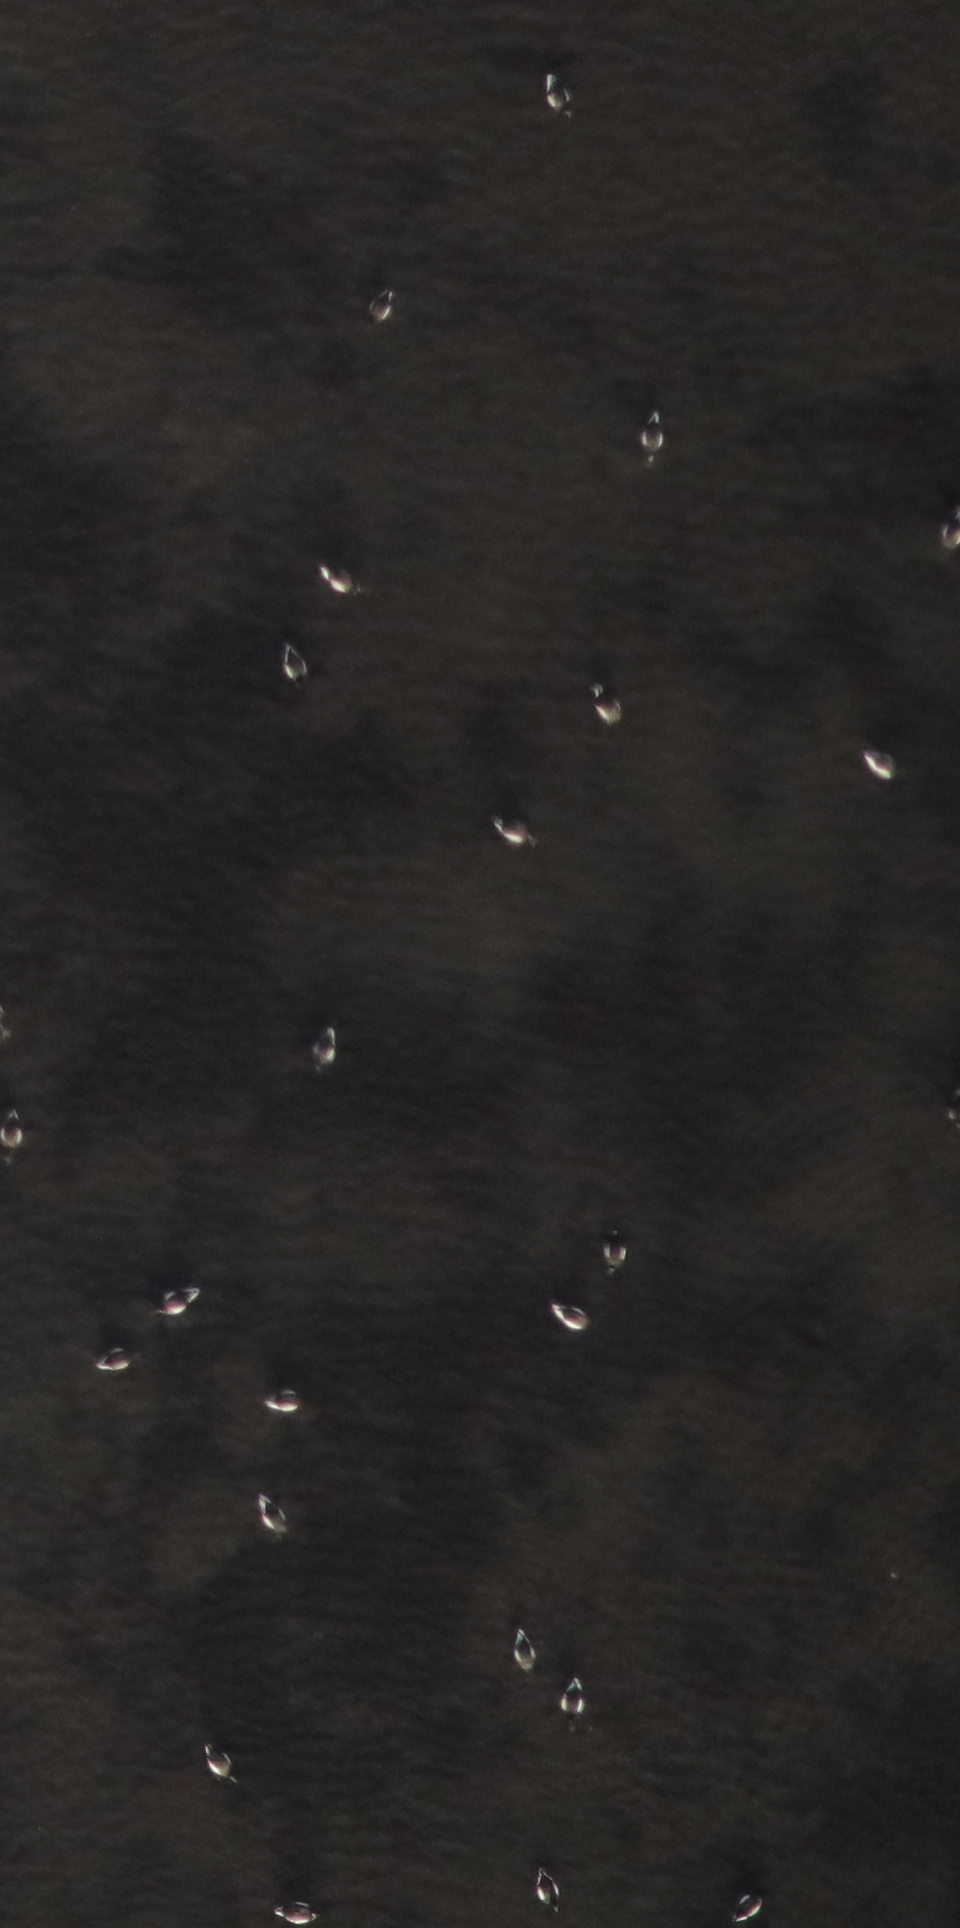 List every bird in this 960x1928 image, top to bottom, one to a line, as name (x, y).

brant (558, 94)
brant (380, 308)
brant (652, 439)
brant (339, 581)
brant (295, 665)
brant (609, 706)
brant (876, 765)
brant (512, 830)
brant (324, 1048)
brant (10, 1132)
brant (613, 1251)
brant (176, 1302)
brant (571, 1315)
brant (116, 1358)
brant (286, 1400)
brant (277, 1516)
brant (524, 1650)
brant (572, 1700)
brant (221, 1762)
brant (548, 1889)
brant (746, 1906)
brant (290, 1910)